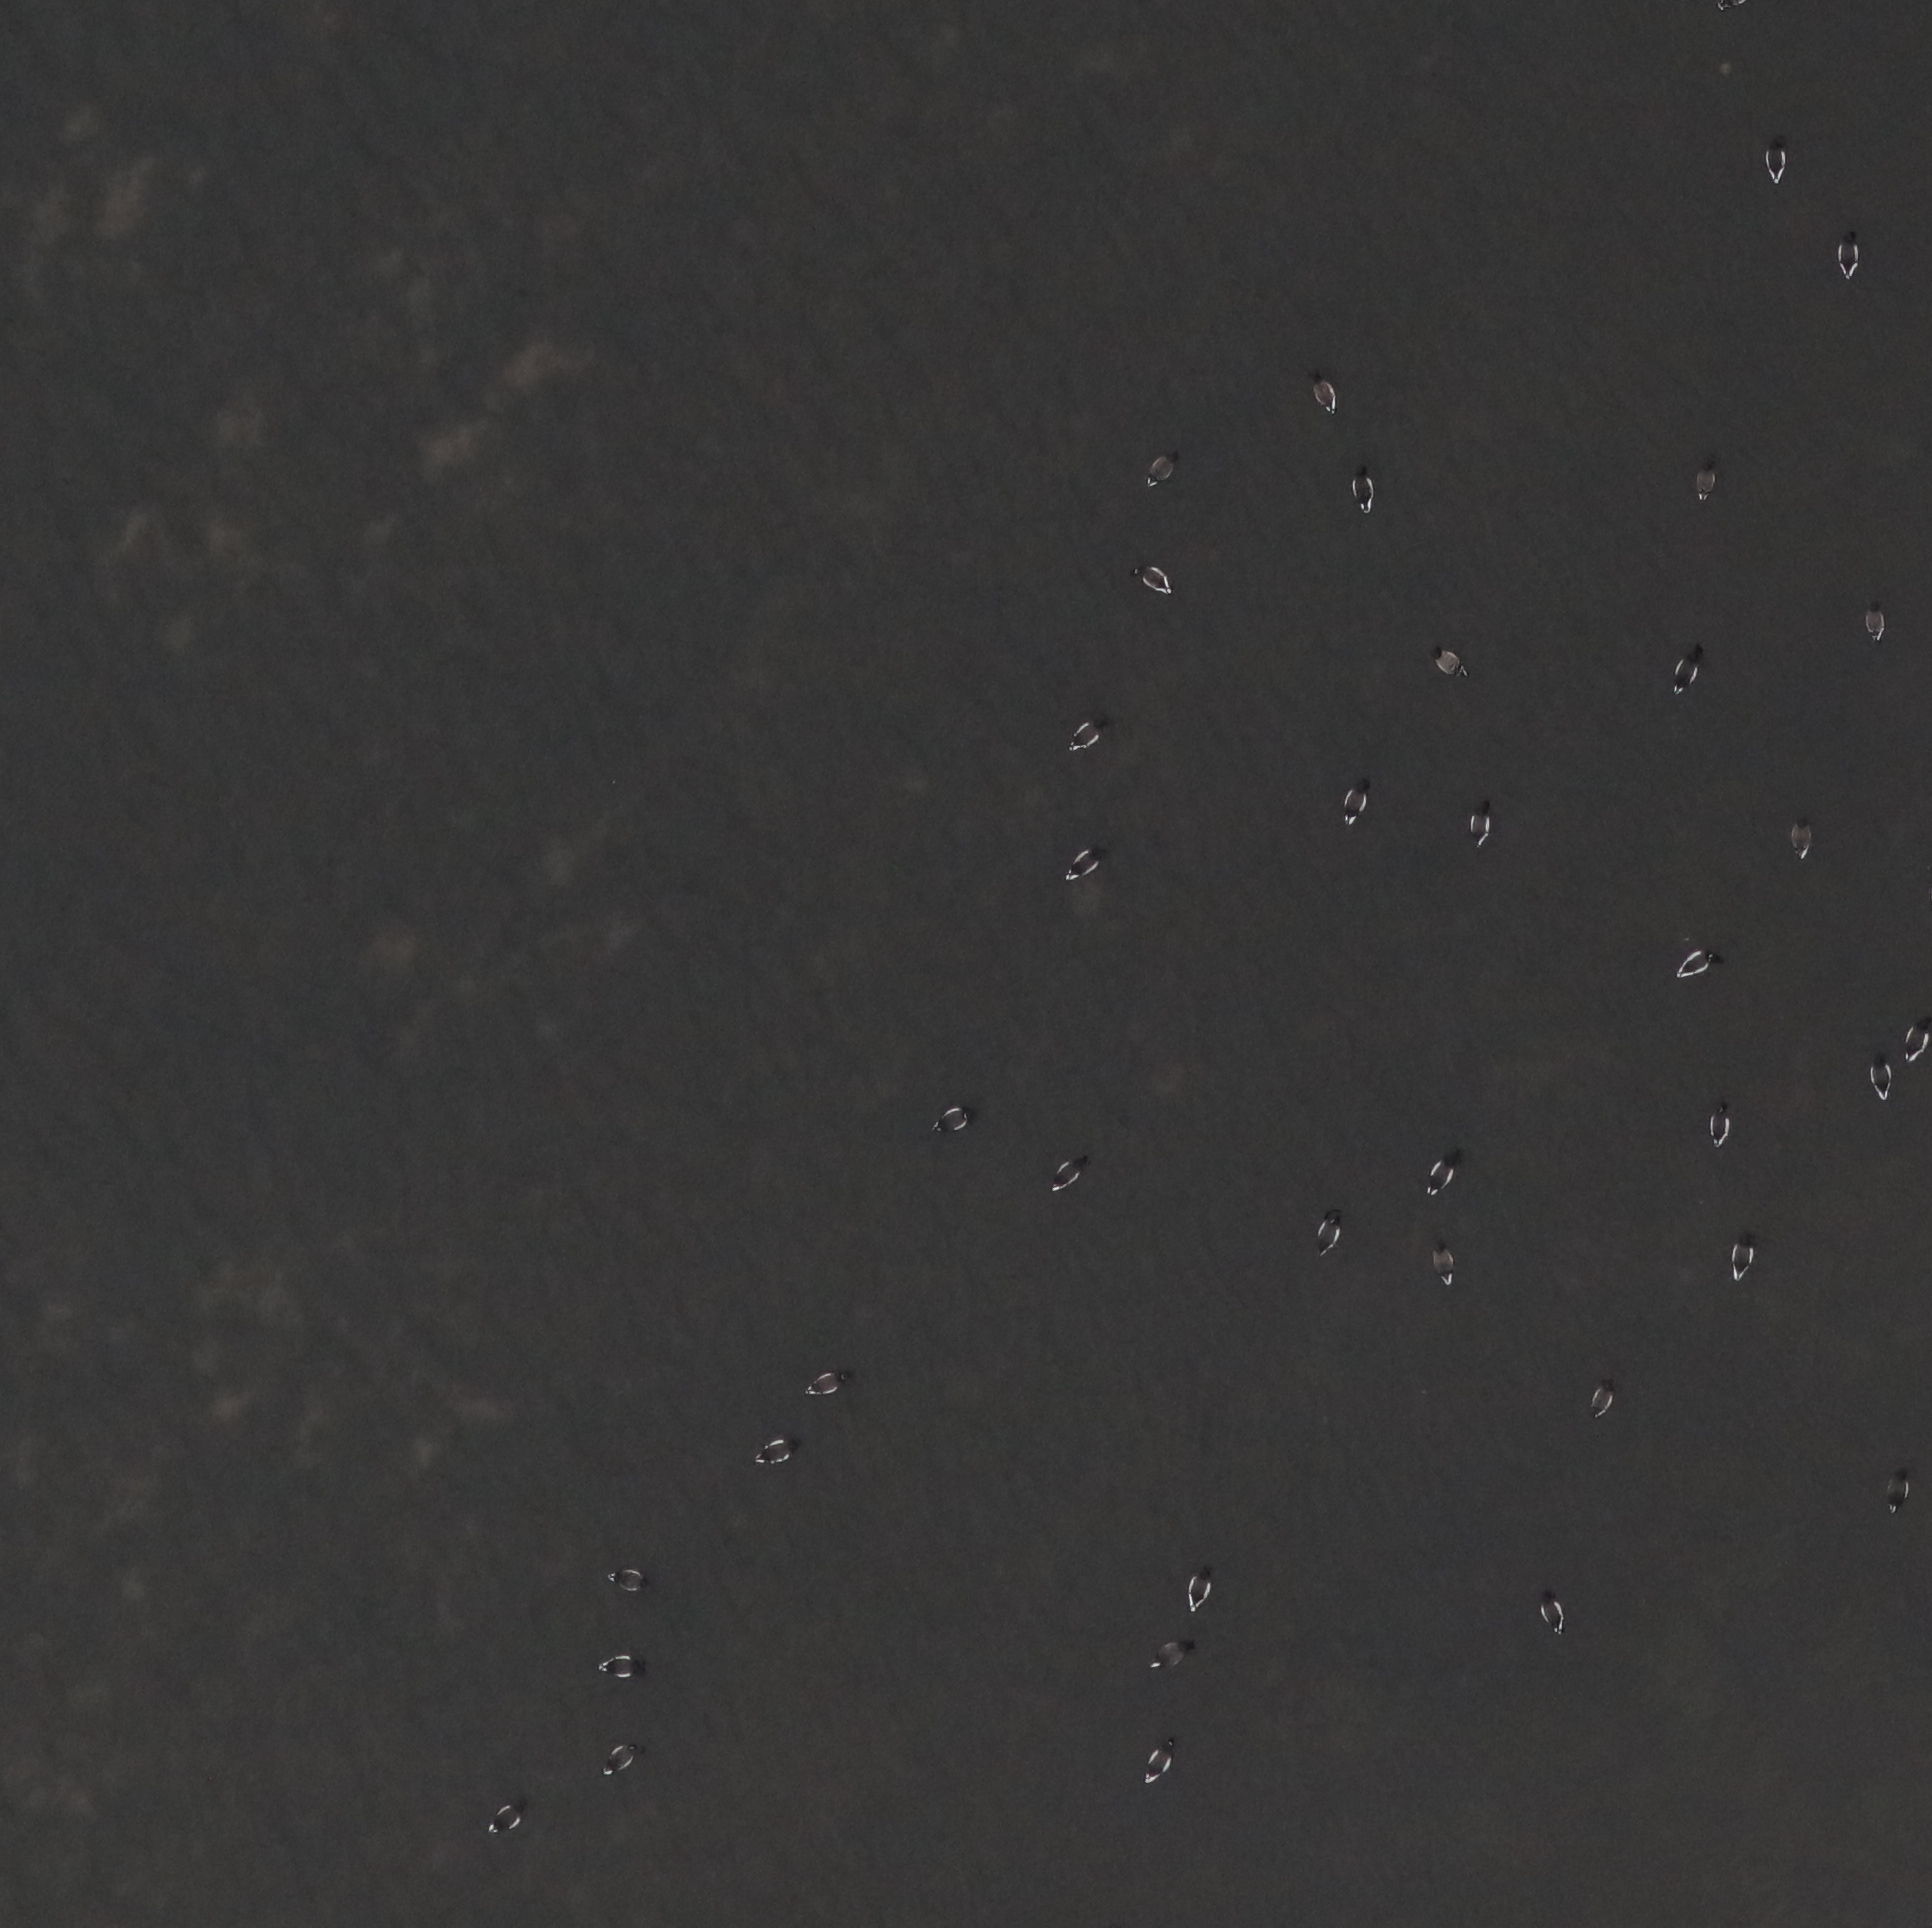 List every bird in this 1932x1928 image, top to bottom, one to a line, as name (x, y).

brant (1774, 161)
brant (1843, 251)
brant (1322, 391)
brant (1162, 469)
brant (1705, 478)
brant (1364, 490)
brant (1155, 579)
brant (1877, 621)
brant (1453, 660)
brant (1686, 672)
brant (1086, 736)
brant (1355, 801)
brant (1482, 824)
brant (1801, 841)
brant (1084, 865)
brant (1697, 961)
brant (1915, 1042)
brant (1882, 1078)
brant (954, 1119)
brant (1720, 1127)
brant (1440, 1176)
brant (1071, 1177)
brant (1330, 1234)
brant (1742, 1256)
brant (1447, 1264)
brant (826, 1383)
brant (1603, 1398)
brant (778, 1451)
brant (1896, 1486)
brant (628, 1578)
brant (1198, 1590)
brant (1552, 1613)
brant (1171, 1655)
brant (621, 1665)
brant (621, 1758)
brant (1158, 1763)
brant (508, 1818)